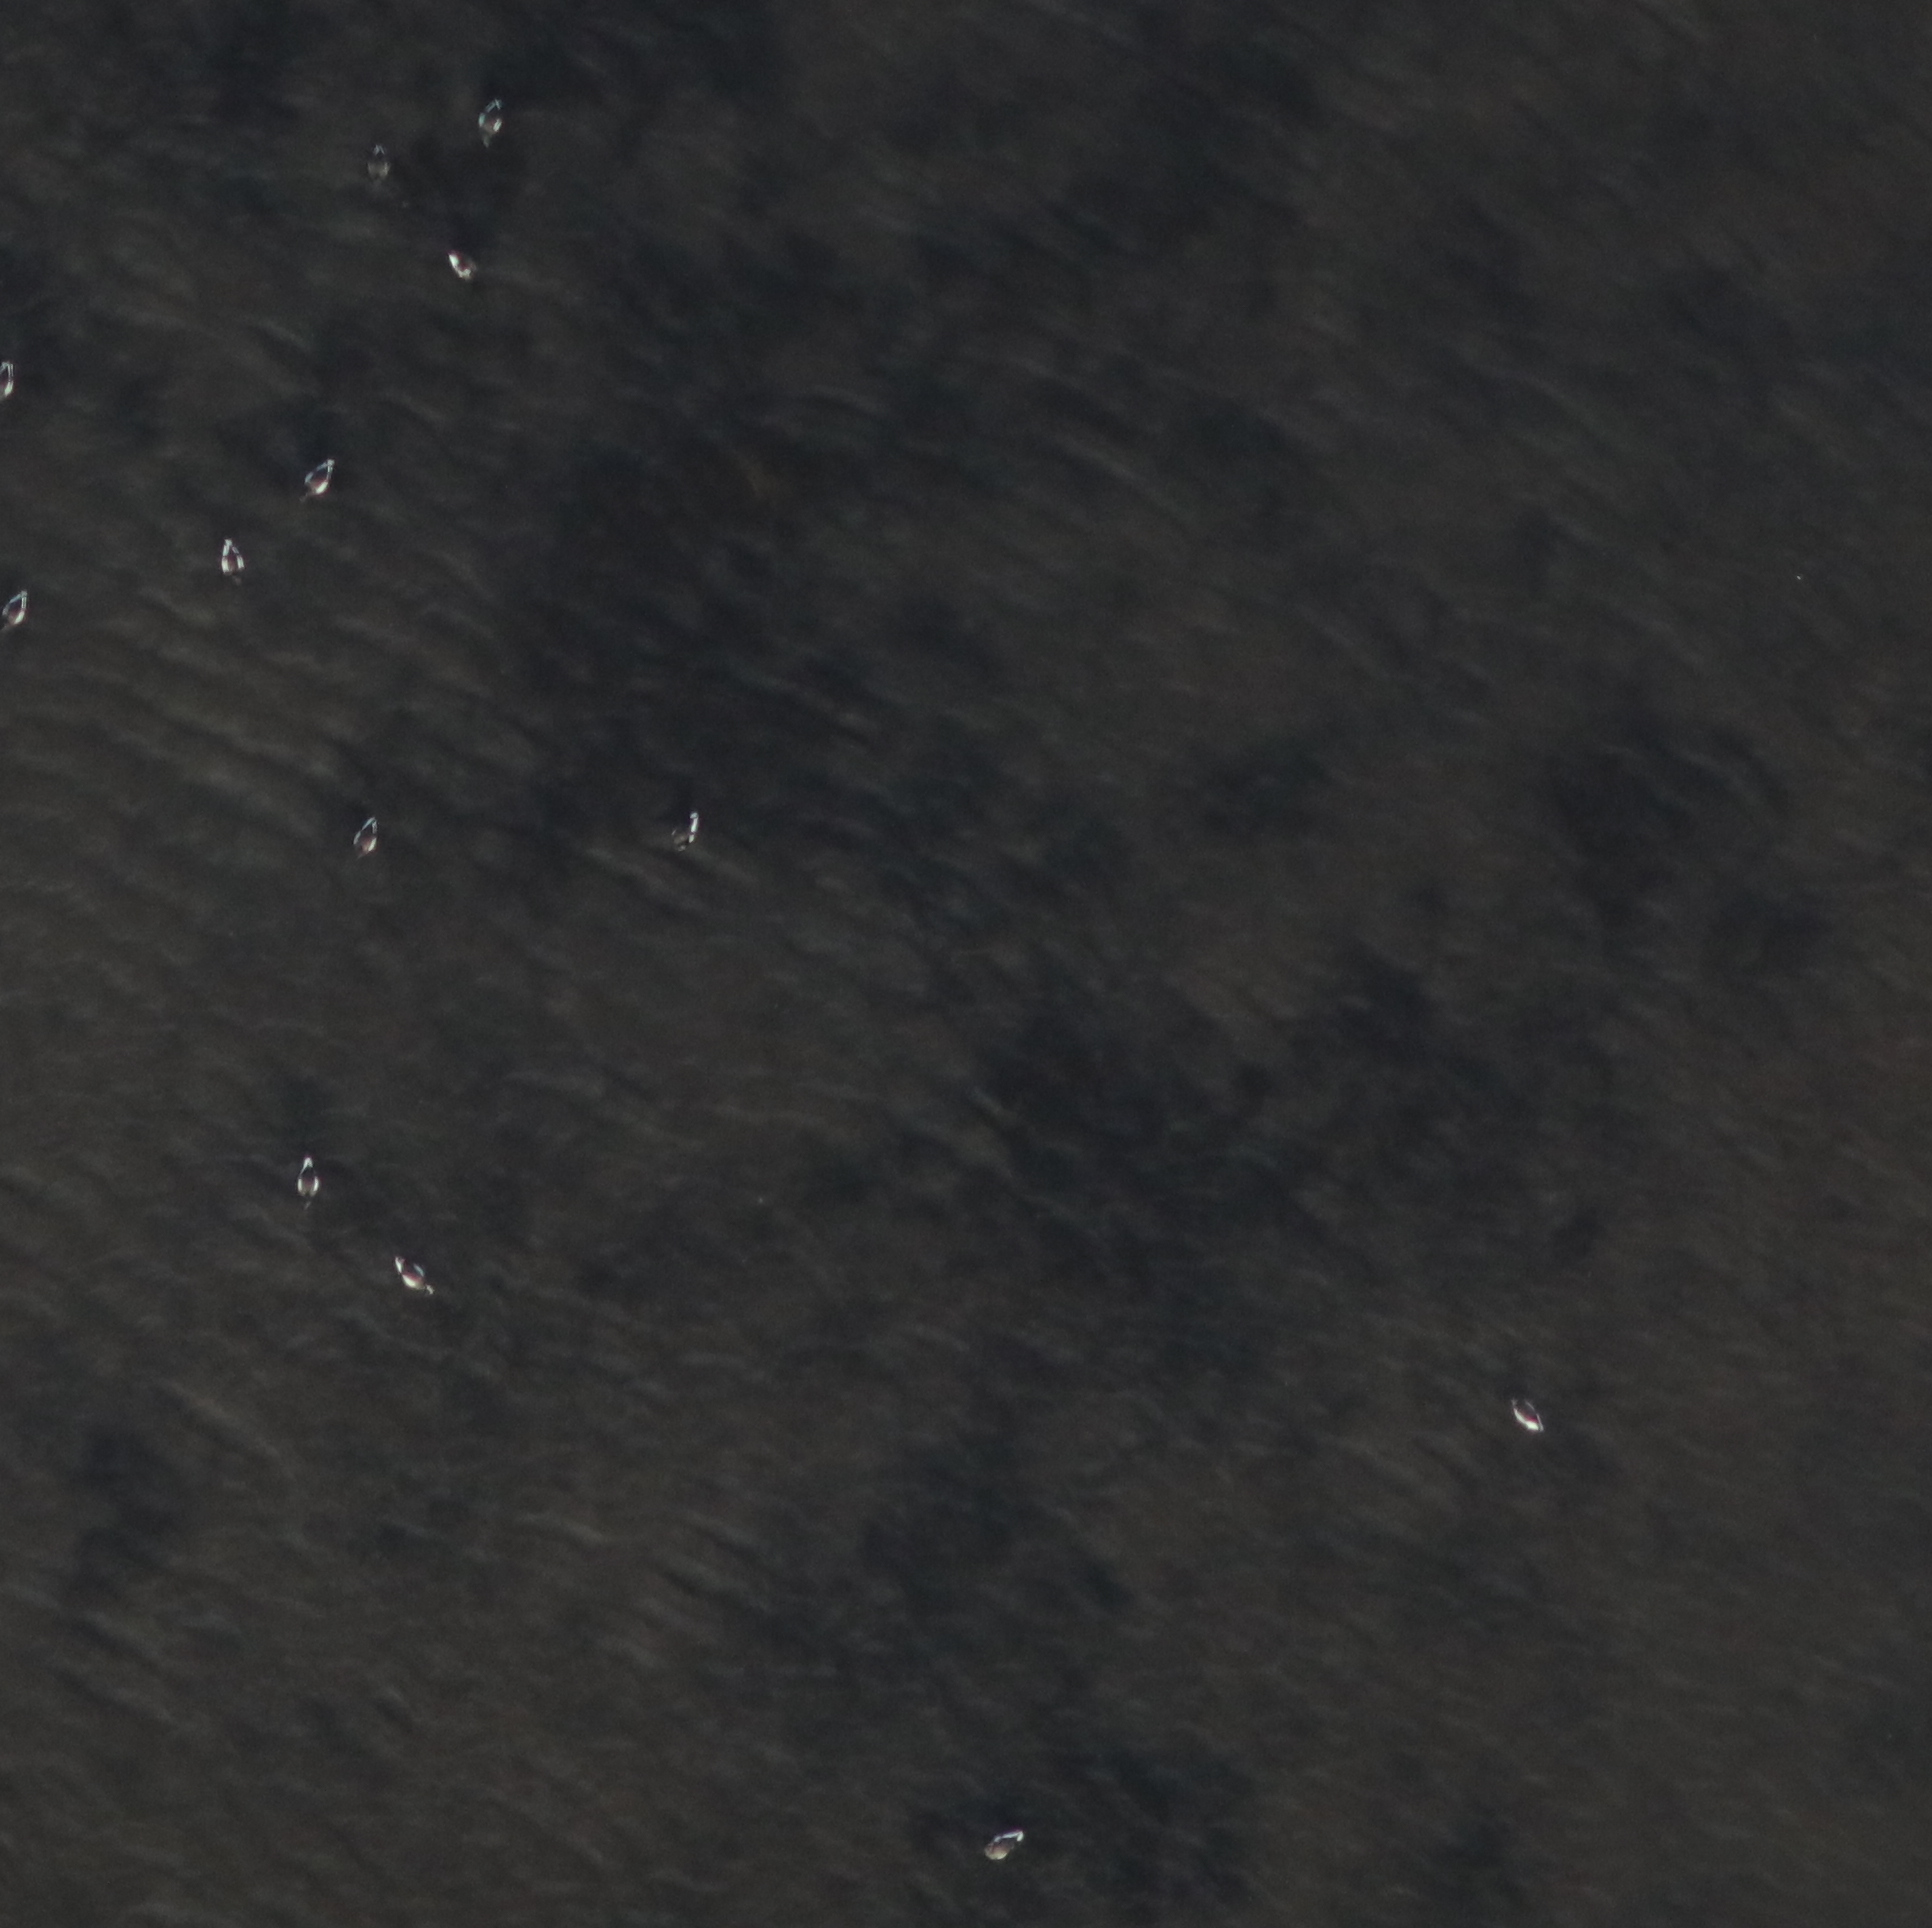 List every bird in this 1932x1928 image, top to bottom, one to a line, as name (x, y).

brant (490, 120)
brant (376, 168)
brant (463, 265)
brant (2, 382)
brant (317, 479)
brant (231, 560)
brant (13, 612)
brant (683, 836)
brant (366, 838)
brant (308, 1182)
brant (413, 1274)
brant (1526, 1411)
brant (1001, 1844)